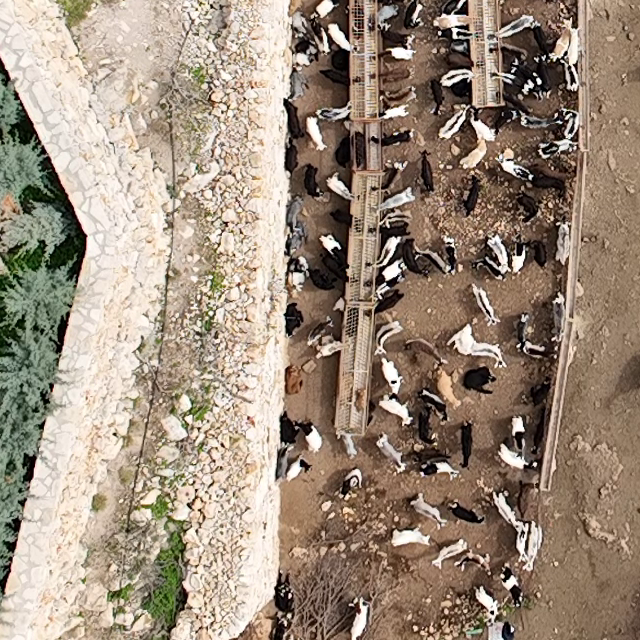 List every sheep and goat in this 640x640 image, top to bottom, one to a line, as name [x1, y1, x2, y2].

goat [288, 0, 305, 16]
goat [310, 0, 348, 22]
goat [352, 0, 366, 39]
goat [402, 0, 424, 30]
goat [442, 0, 476, 15]
goat [498, 0, 523, 6]
goat [370, 5, 398, 30]
goat [293, 12, 316, 44]
goat [433, 14, 482, 28]
goat [487, 14, 534, 41]
goat [552, 17, 572, 61]
goat [310, 19, 331, 55]
goat [531, 22, 552, 53]
goat [378, 23, 414, 47]
goat [328, 24, 360, 52]
goat [566, 26, 580, 65]
goat [435, 28, 483, 41]
goat [292, 38, 313, 66]
goat [450, 42, 471, 50]
goat [488, 44, 528, 60]
goat [333, 48, 351, 72]
goat [372, 48, 415, 61]
goat [445, 52, 486, 68]
goat [535, 53, 553, 99]
goat [511, 58, 542, 87]
goat [559, 58, 579, 91]
goat [369, 65, 415, 81]
goat [288, 66, 305, 101]
goat [509, 68, 543, 101]
goat [318, 70, 361, 85]
goat [440, 70, 478, 87]
goat [489, 72, 532, 95]
goat [429, 79, 444, 114]
goat [450, 80, 472, 96]
goat [380, 84, 415, 103]
goat [495, 90, 533, 114]
goat [282, 97, 305, 137]
goat [316, 101, 353, 120]
goat [371, 103, 411, 120]
goat [438, 105, 469, 136]
goat [470, 108, 496, 142]
goat [562, 108, 580, 139]
goat [490, 110, 524, 135]
goat [521, 111, 562, 128]
goat [306, 117, 327, 152]
goat [352, 130, 366, 167]
goat [371, 130, 410, 147]
goat [460, 135, 487, 169]
goat [333, 136, 351, 165]
goat [284, 137, 299, 172]
goat [538, 140, 579, 158]
goat [419, 148, 435, 191]
goat [497, 154, 534, 181]
goat [371, 161, 408, 194]
goat [304, 163, 324, 198]
goat [515, 168, 566, 191]
goat [326, 172, 361, 202]
goat [464, 176, 481, 216]
goat [371, 187, 413, 214]
goat [516, 196, 539, 223]
goat [288, 198, 302, 231]
goat [329, 209, 361, 233]
goat [380, 210, 410, 227]
goat [368, 220, 408, 234]
goat [297, 221, 306, 240]
goat [555, 222, 571, 265]
goat [287, 233, 300, 254]
goat [319, 235, 350, 269]
goat [441, 235, 457, 275]
goat [487, 235, 510, 273]
goat [511, 236, 526, 274]
goat [365, 237, 402, 269]
goat [404, 238, 429, 277]
goat [528, 238, 547, 267]
goat [413, 243, 451, 273]
goat [293, 255, 307, 291]
goat [320, 255, 358, 284]
goat [470, 257, 507, 282]
goat [364, 259, 406, 287]
goat [307, 268, 337, 290]
goat [371, 275, 404, 301]
goat [472, 282, 501, 327]
goat [366, 290, 403, 317]
goat [553, 293, 565, 343]
goat [284, 302, 302, 339]
goat [345, 310, 358, 337]
goat [517, 314, 528, 348]
goat [307, 317, 333, 345]
goat [374, 321, 404, 356]
goat [450, 324, 475, 356]
goat [406, 337, 448, 368]
goat [315, 338, 355, 359]
goat [523, 341, 559, 359]
goat [471, 342, 507, 368]
goat [381, 357, 403, 396]
goat [285, 364, 302, 396]
goat [464, 367, 497, 395]
goat [438, 370, 461, 409]
goat [531, 377, 550, 406]
goat [356, 388, 366, 412]
goat [421, 390, 448, 421]
goat [378, 395, 413, 426]
goat [282, 410, 298, 443]
goat [418, 411, 437, 445]
goat [511, 416, 525, 458]
goat [461, 419, 473, 469]
goat [293, 420, 323, 452]
goat [335, 428, 357, 458]
goat [376, 433, 406, 473]
goat [275, 442, 294, 479]
goat [500, 443, 538, 470]
goat [421, 454, 450, 463]
goat [287, 457, 311, 482]
goat [420, 462, 459, 480]
goat [339, 468, 361, 498]
goat [492, 491, 521, 530]
goat [411, 493, 446, 530]
goat [447, 502, 485, 523]
goat [522, 521, 539, 571]
goat [514, 523, 528, 559]
goat [392, 527, 430, 547]
goat [432, 541, 467, 569]
goat [455, 551, 492, 576]
goat [500, 564, 522, 606]
goat [276, 570, 293, 609]
goat [474, 585, 499, 624]
goat [349, 598, 368, 639]
goat [269, 609, 293, 639]